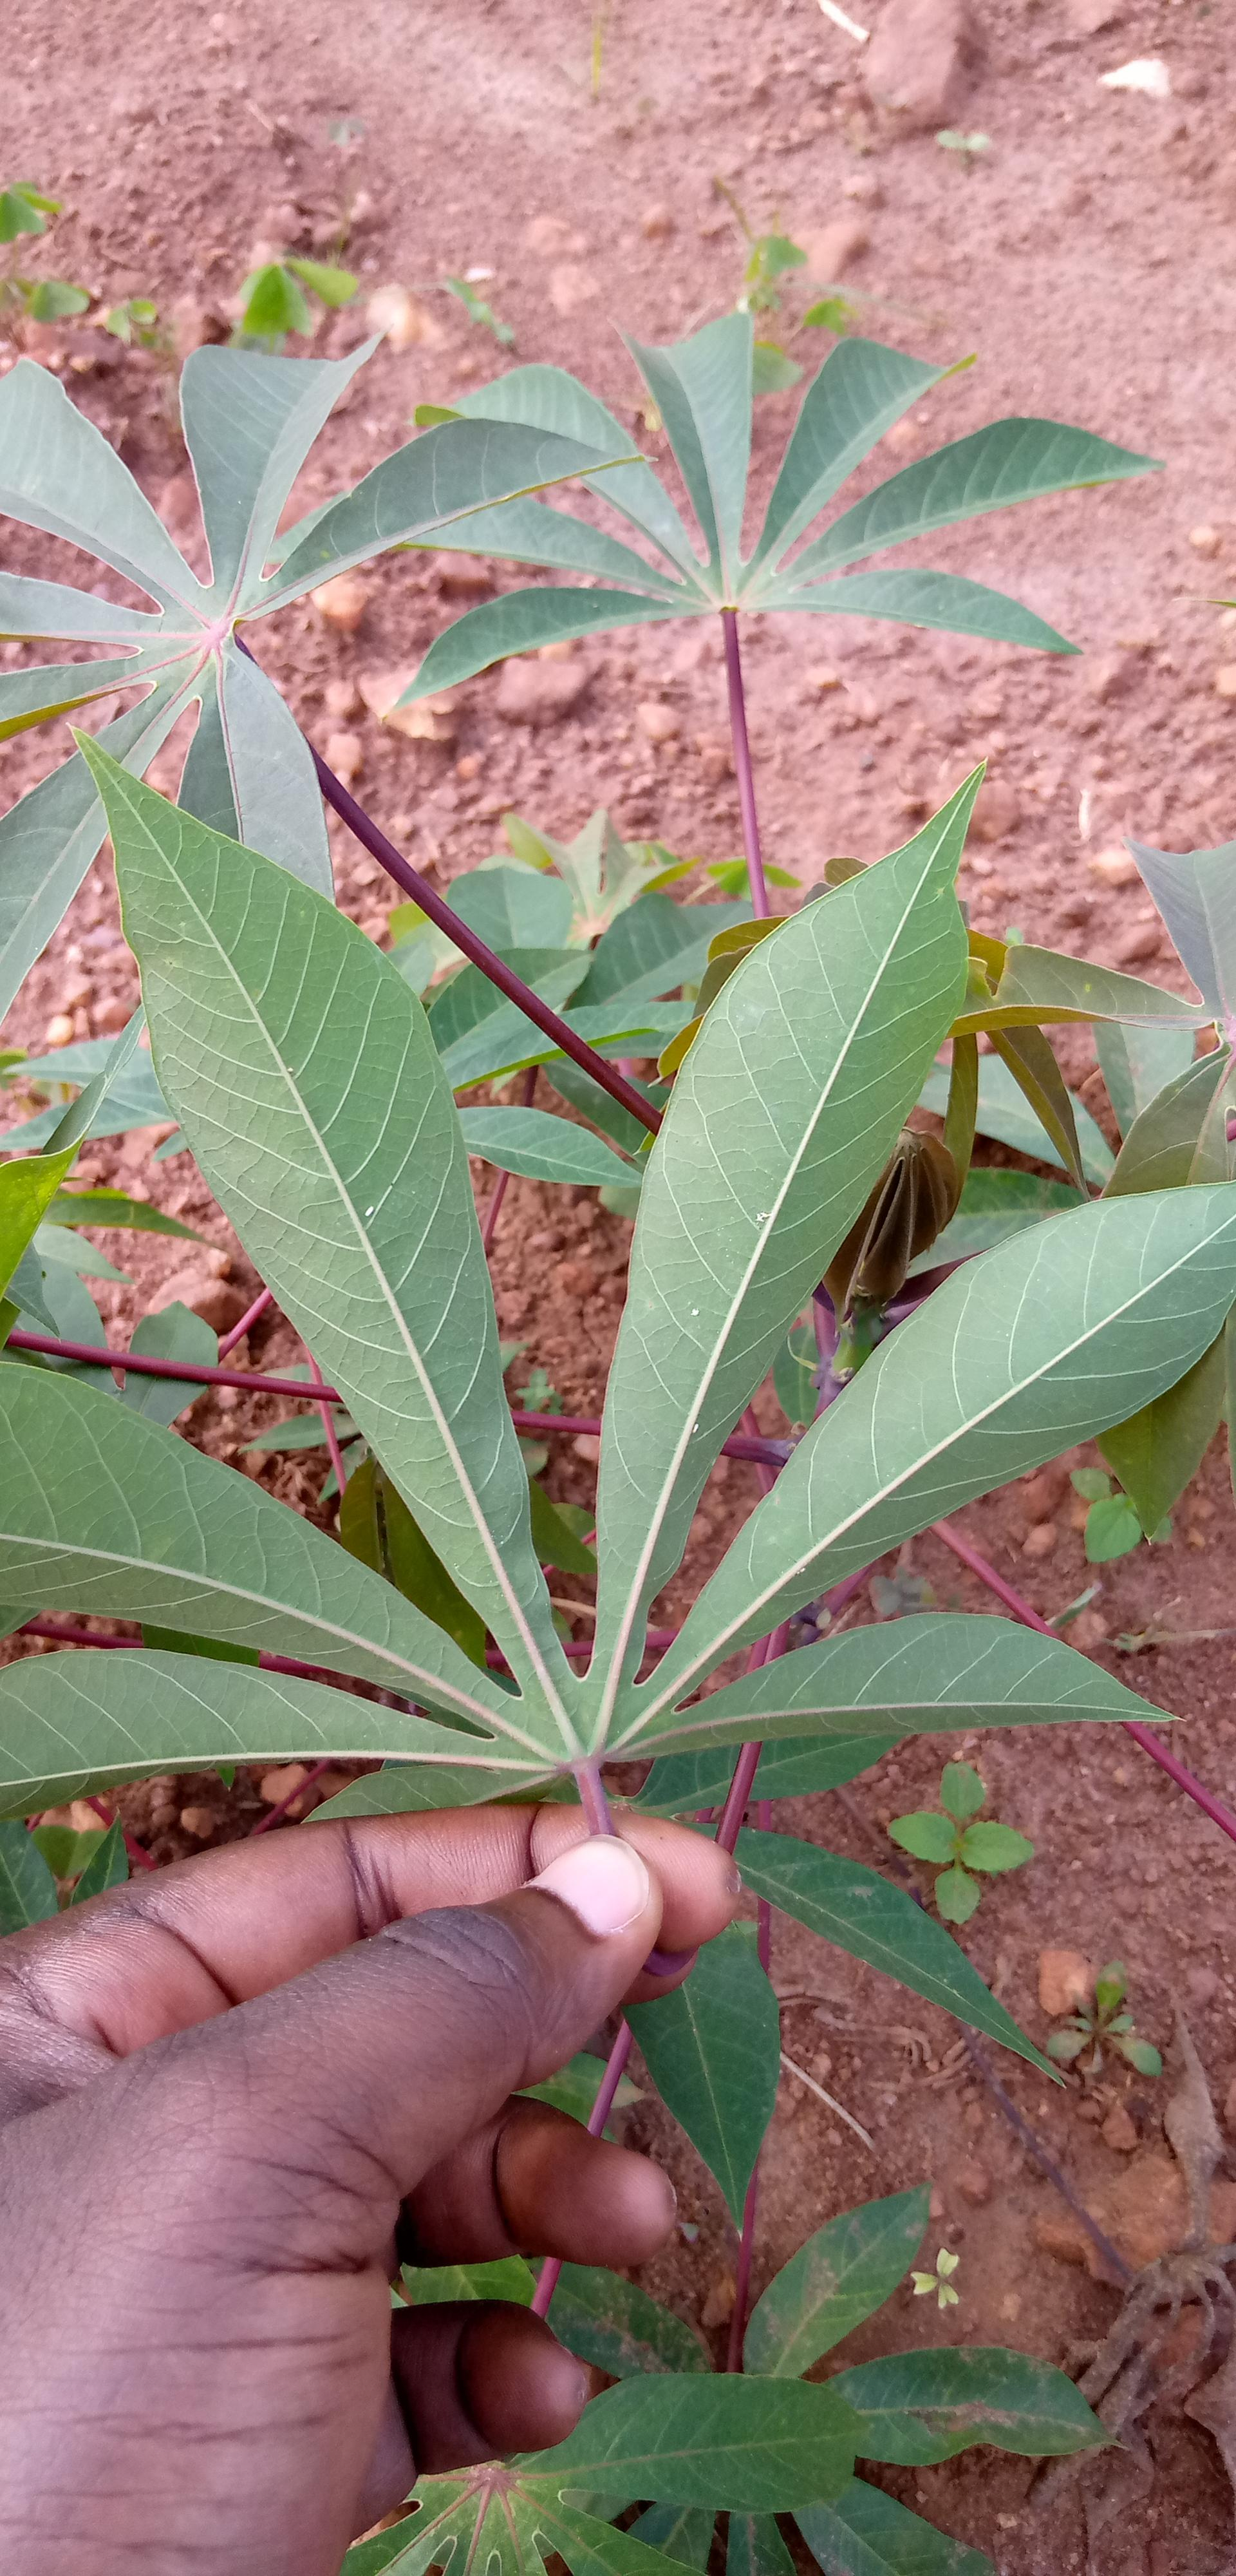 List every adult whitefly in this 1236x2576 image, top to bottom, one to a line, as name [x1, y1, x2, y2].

whitefly [274, 1054, 311, 1088]
whitefly [358, 1195, 389, 1224]
whitefly [749, 1210, 781, 1238]
whitefly [686, 1299, 714, 1331]
whitefly [681, 1417, 707, 1437]
whitefly [792, 1562, 807, 1581]